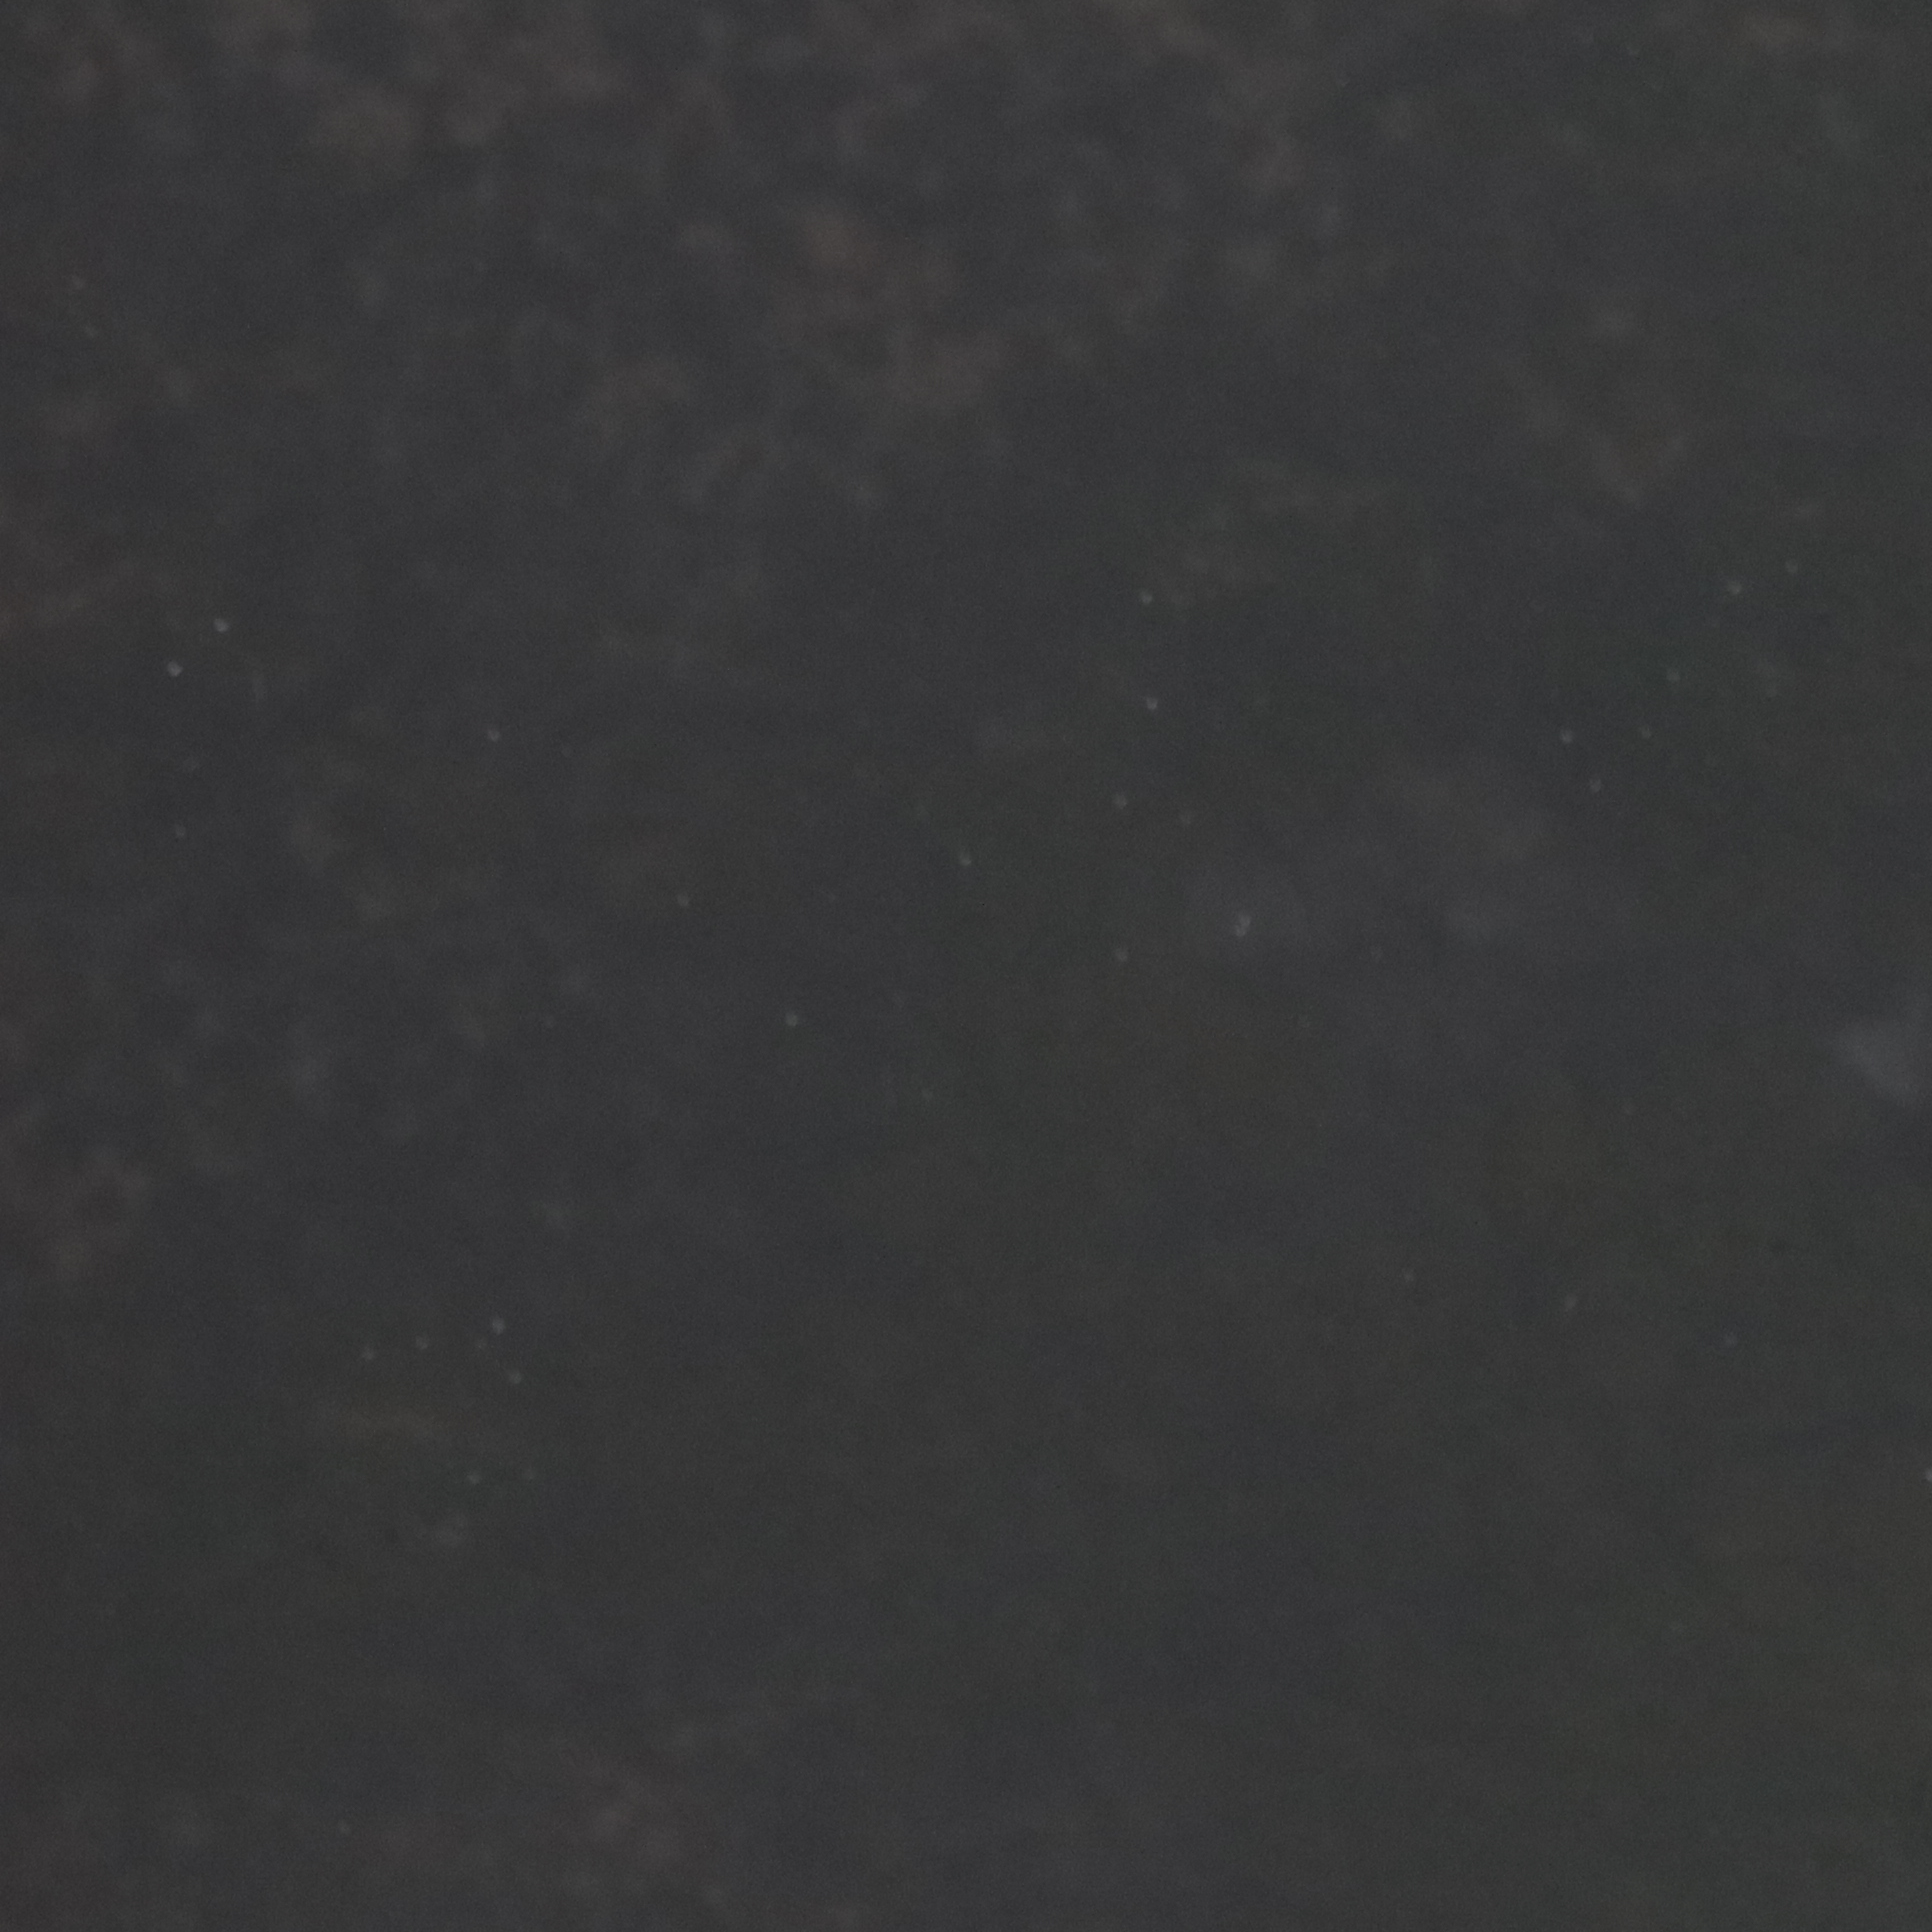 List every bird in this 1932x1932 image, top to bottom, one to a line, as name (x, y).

None